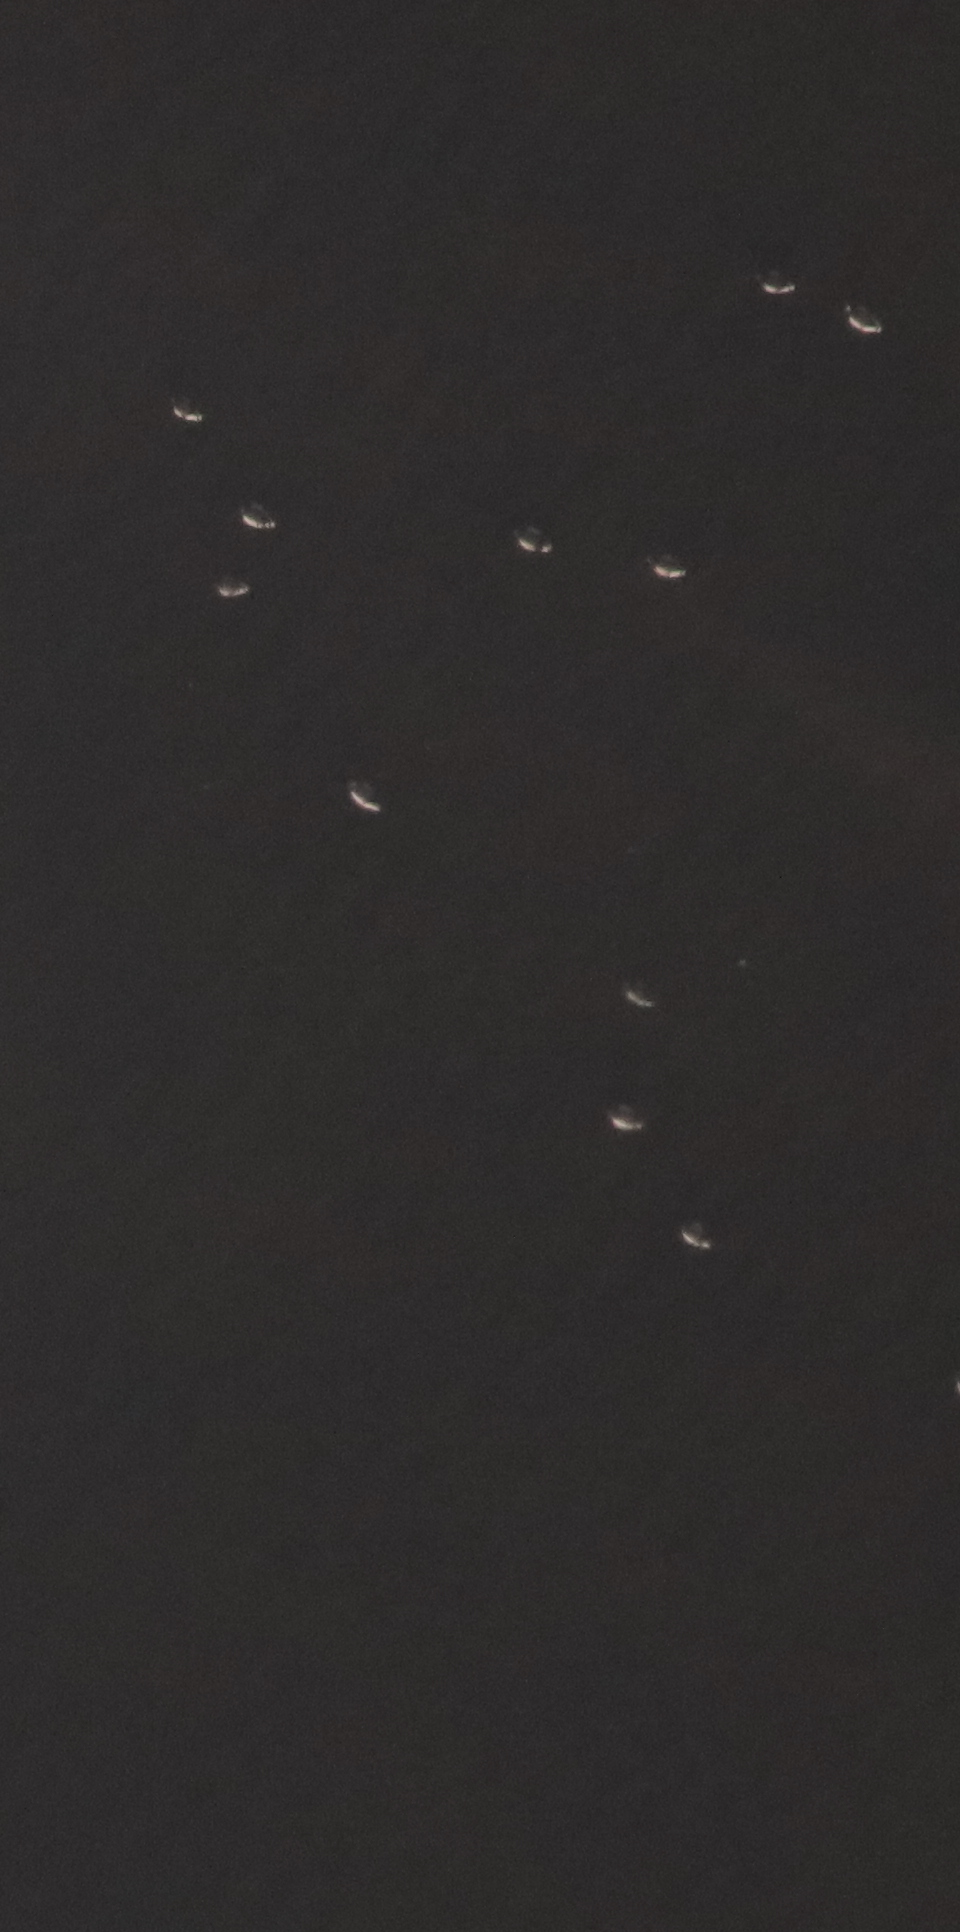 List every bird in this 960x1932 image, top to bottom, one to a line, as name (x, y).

brant (771, 279)
brant (862, 321)
brant (186, 402)
brant (252, 508)
brant (534, 540)
brant (666, 566)
brant (232, 588)
brant (362, 799)
brant (635, 988)
brant (625, 1115)
brant (690, 1232)